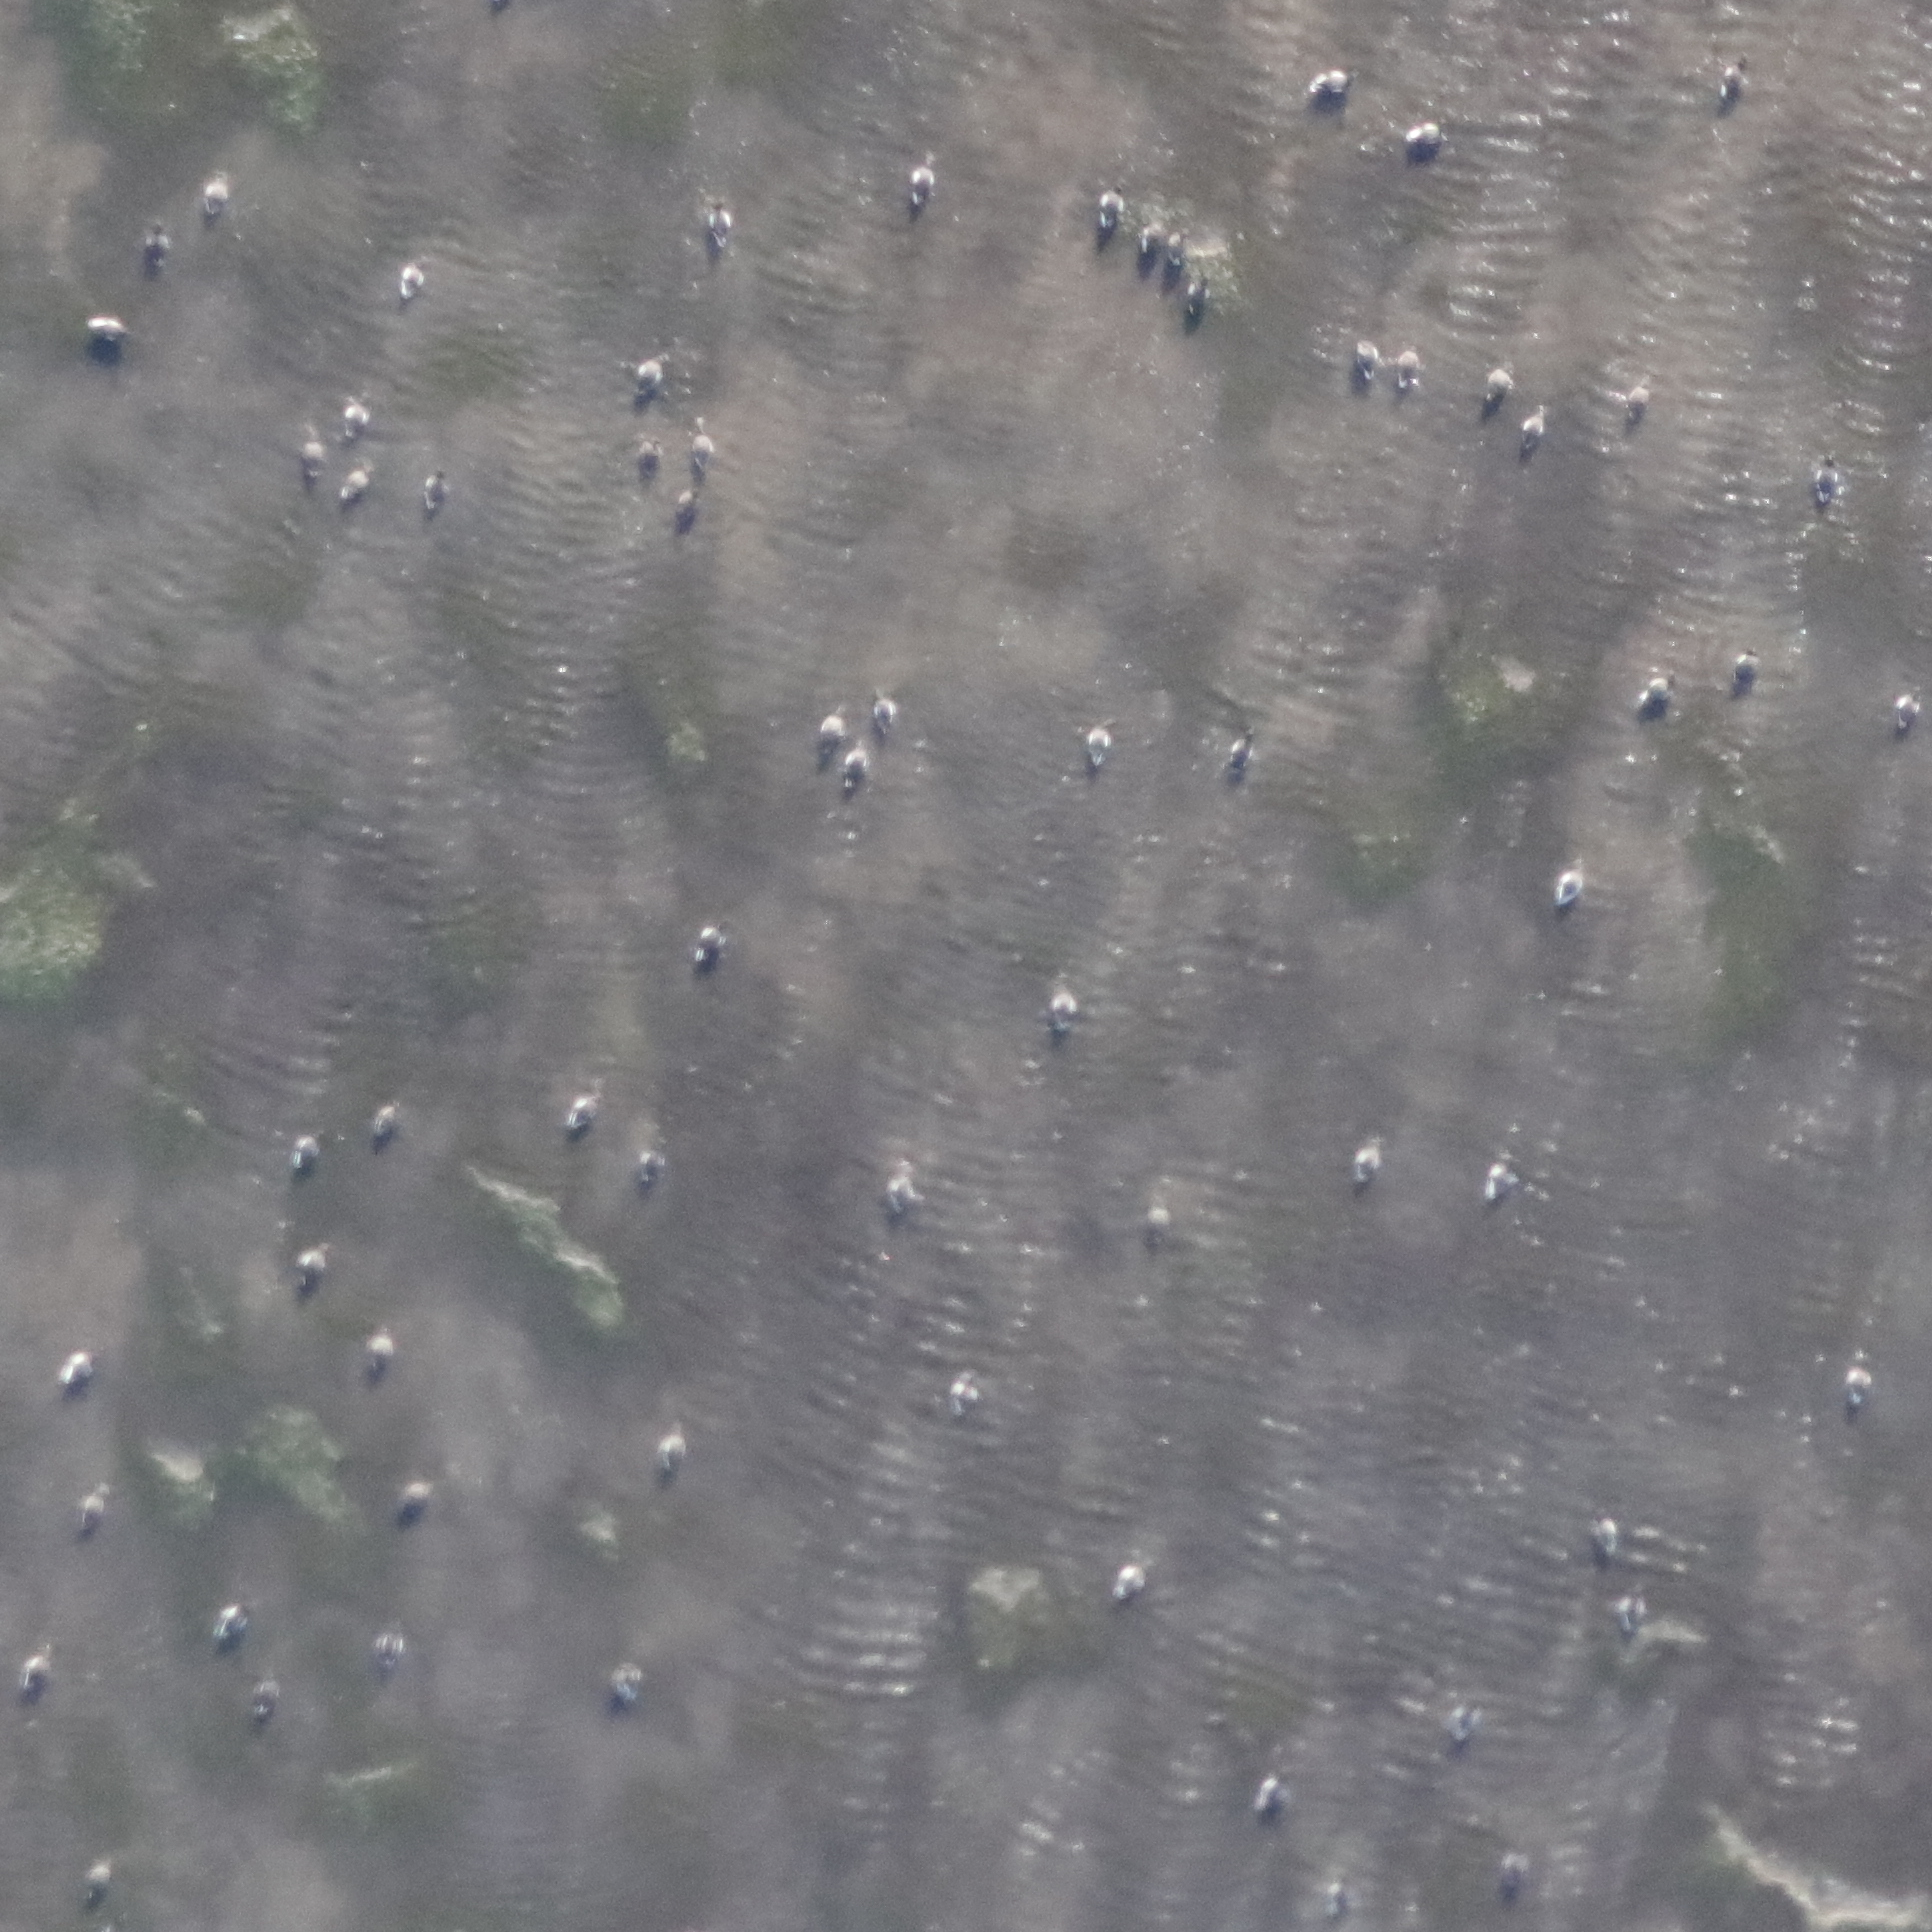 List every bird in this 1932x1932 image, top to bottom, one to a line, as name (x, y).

brant (1340, 80)
brant (1722, 91)
brant (1440, 138)
brant (926, 185)
brant (207, 190)
brant (1109, 208)
brant (721, 229)
brant (1161, 236)
brant (158, 239)
brant (417, 278)
brant (1196, 305)
brant (100, 328)
brant (1370, 358)
brant (654, 359)
brant (1408, 366)
brant (1498, 383)
brant (1645, 405)
brant (358, 415)
brant (1526, 424)
brant (704, 447)
brant (304, 453)
brant (635, 454)
brant (1830, 484)
brant (434, 487)
brant (352, 490)
brant (693, 509)
brant (1742, 663)
brant (1659, 694)
brant (1916, 711)
brant (884, 715)
brant (830, 728)
brant (1103, 737)
brant (1240, 755)
brant (858, 763)
brant (1578, 879)
brant (709, 945)
brant (1065, 1021)
brant (586, 1108)
brant (385, 1121)
brant (310, 1158)
brant (1365, 1158)
brant (654, 1165)
brant (1506, 1174)
brant (900, 1201)
brant (311, 1261)
brant (377, 1339)
brant (73, 1370)
brant (1857, 1386)
brant (970, 1399)
brant (666, 1448)
brant (413, 1503)
brant (94, 1509)
brant (1606, 1532)
brant (1130, 1585)
brant (1634, 1613)
brant (237, 1623)
brant (390, 1643)
brant (34, 1667)
brant (261, 1699)
brant (1468, 1716)
brant (1267, 1801)
brant (108, 1870)
brant (1511, 1872)
brant (1342, 1895)